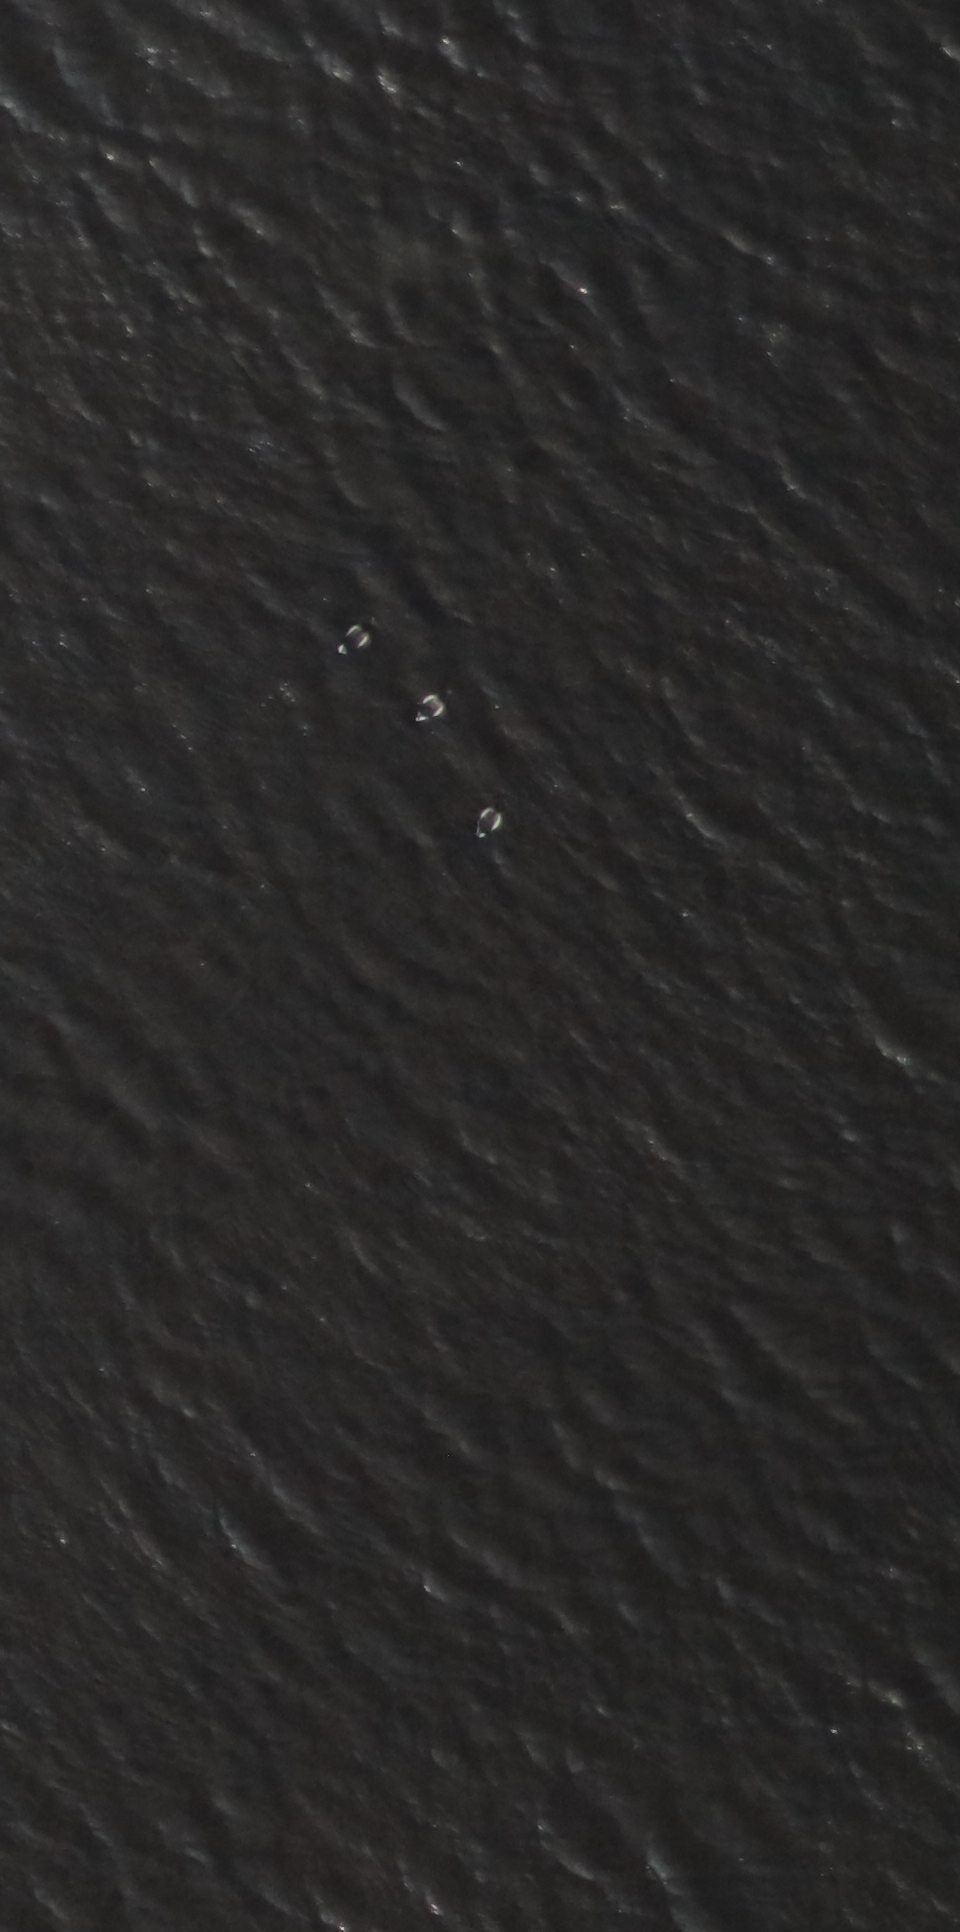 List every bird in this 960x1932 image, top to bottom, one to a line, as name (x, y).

brant (357, 637)
brant (430, 708)
brant (489, 819)